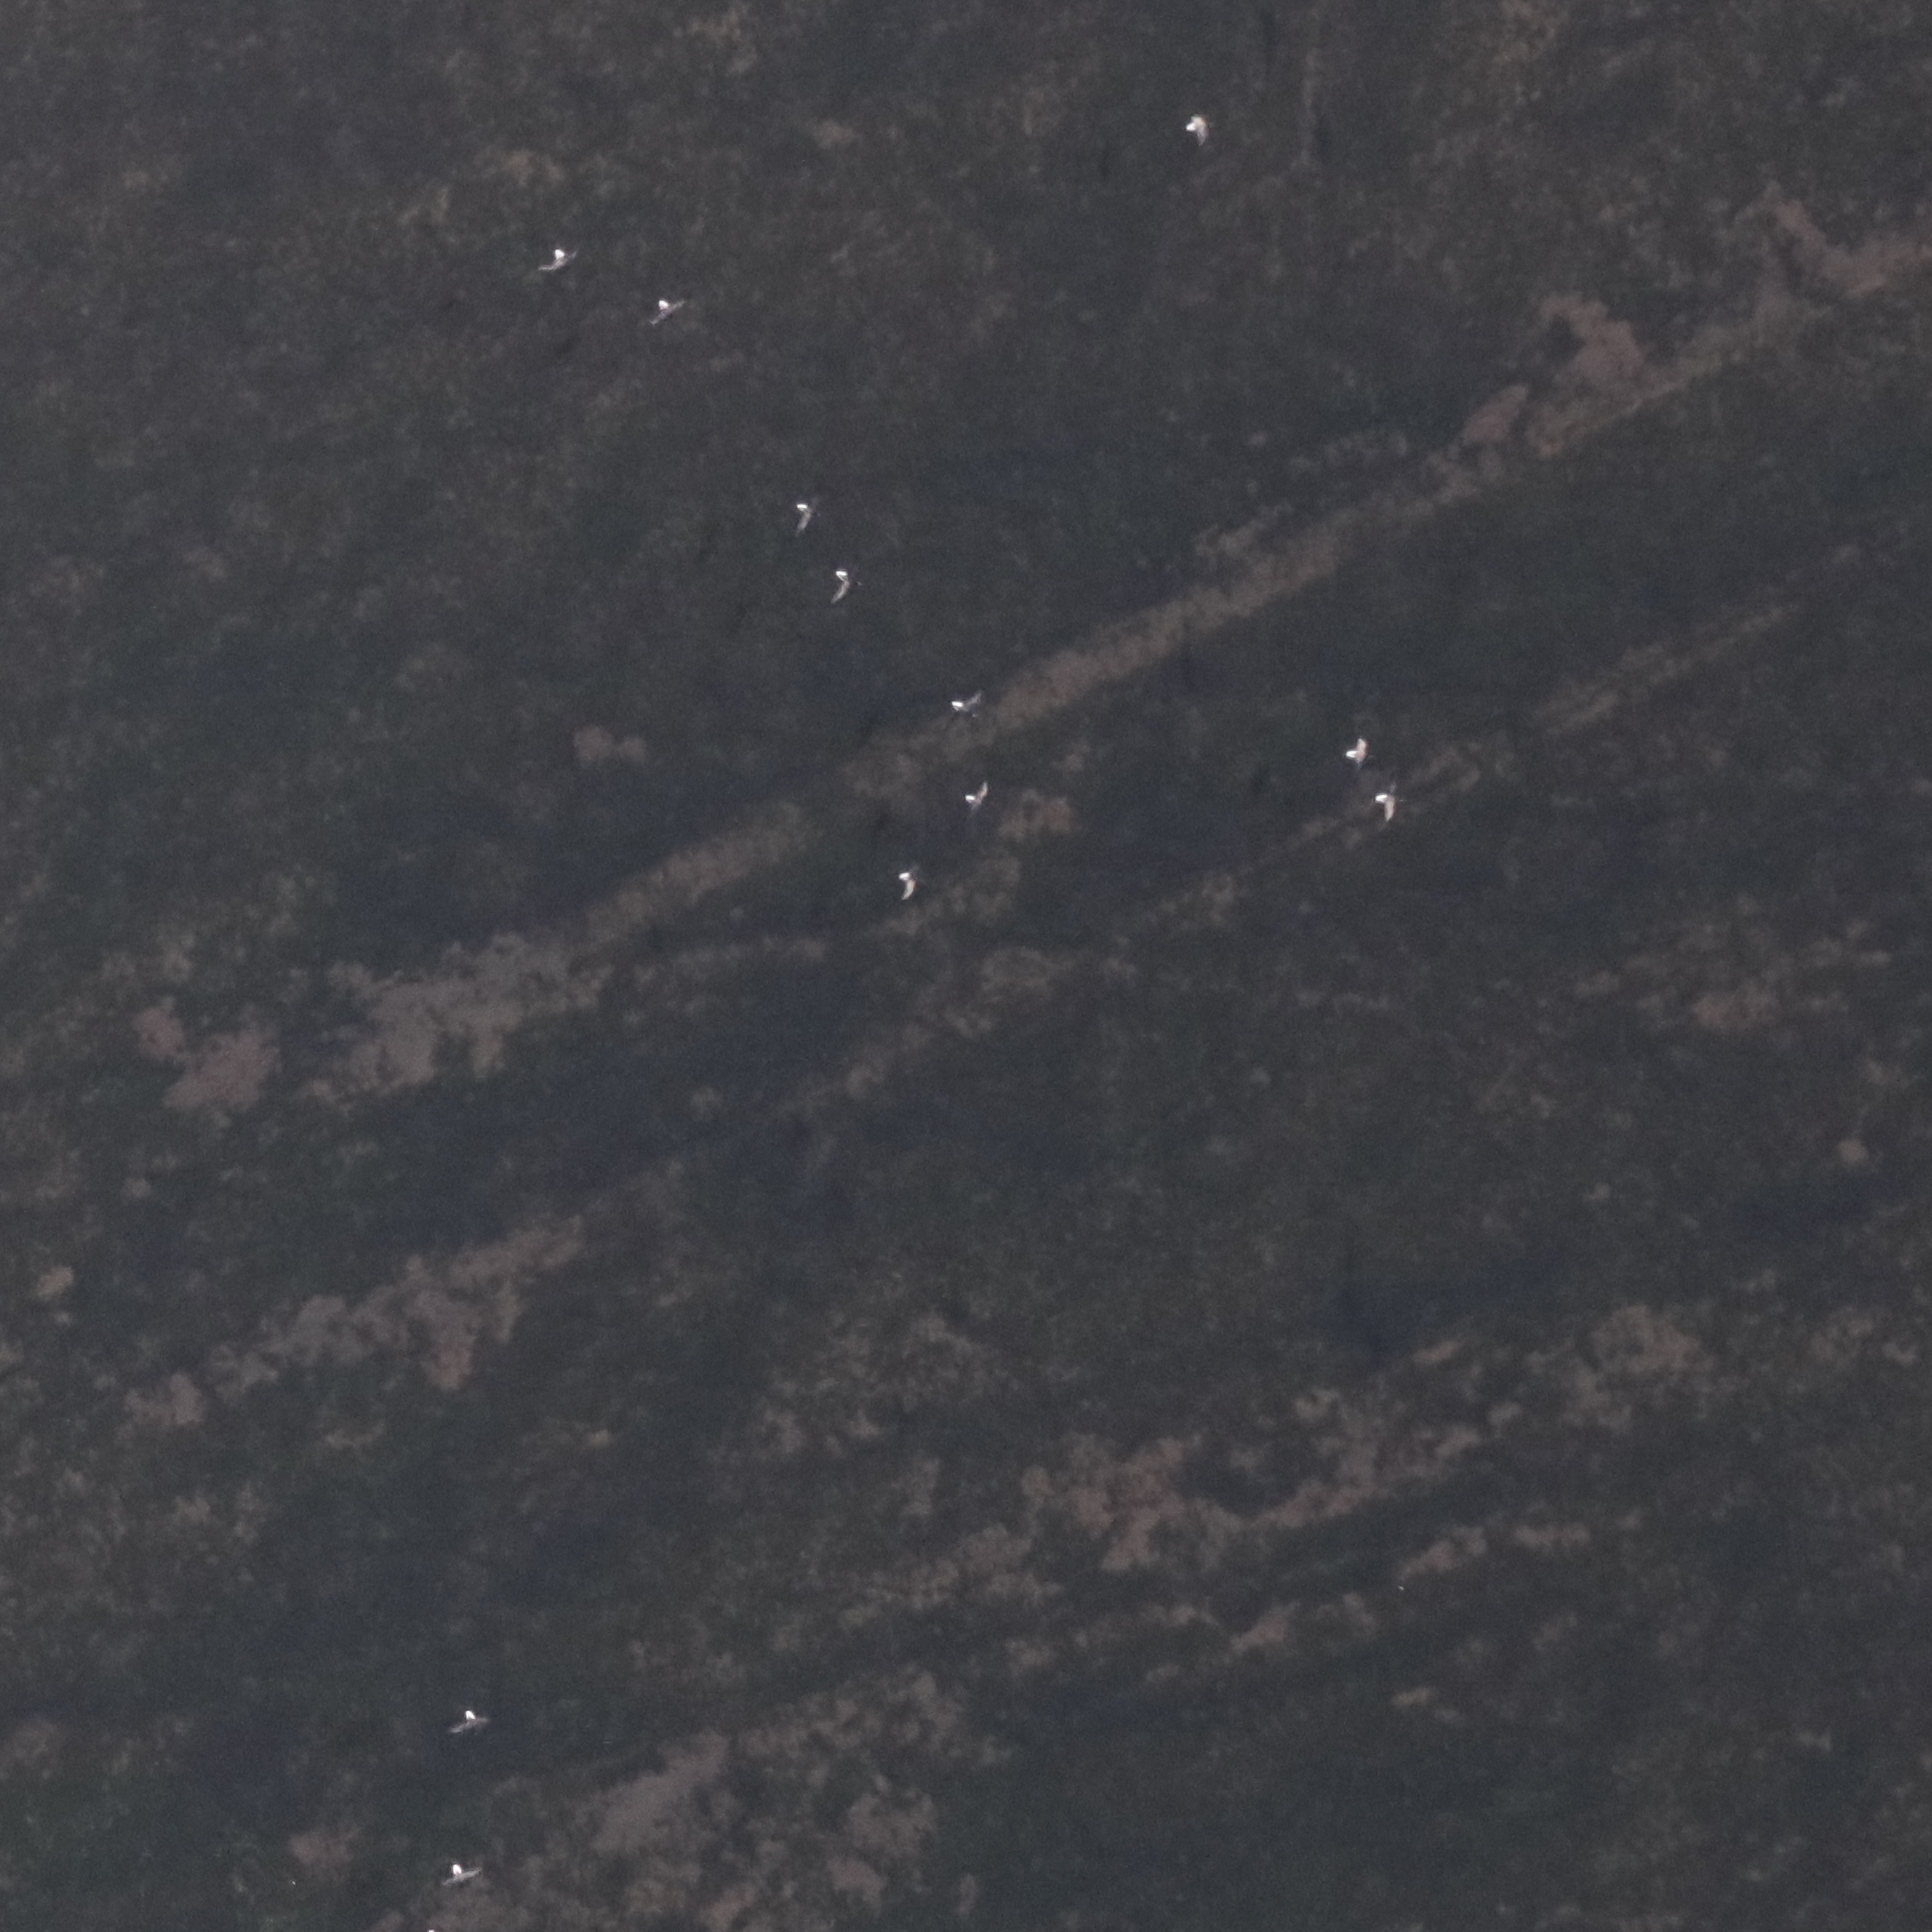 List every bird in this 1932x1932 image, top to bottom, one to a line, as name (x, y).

brant (1200, 125)
brant (562, 262)
brant (666, 306)
brant (805, 505)
brant (847, 586)
brant (964, 706)
brant (1357, 749)
brant (981, 801)
brant (1390, 803)
brant (917, 878)
brant (470, 1724)
brant (455, 1872)